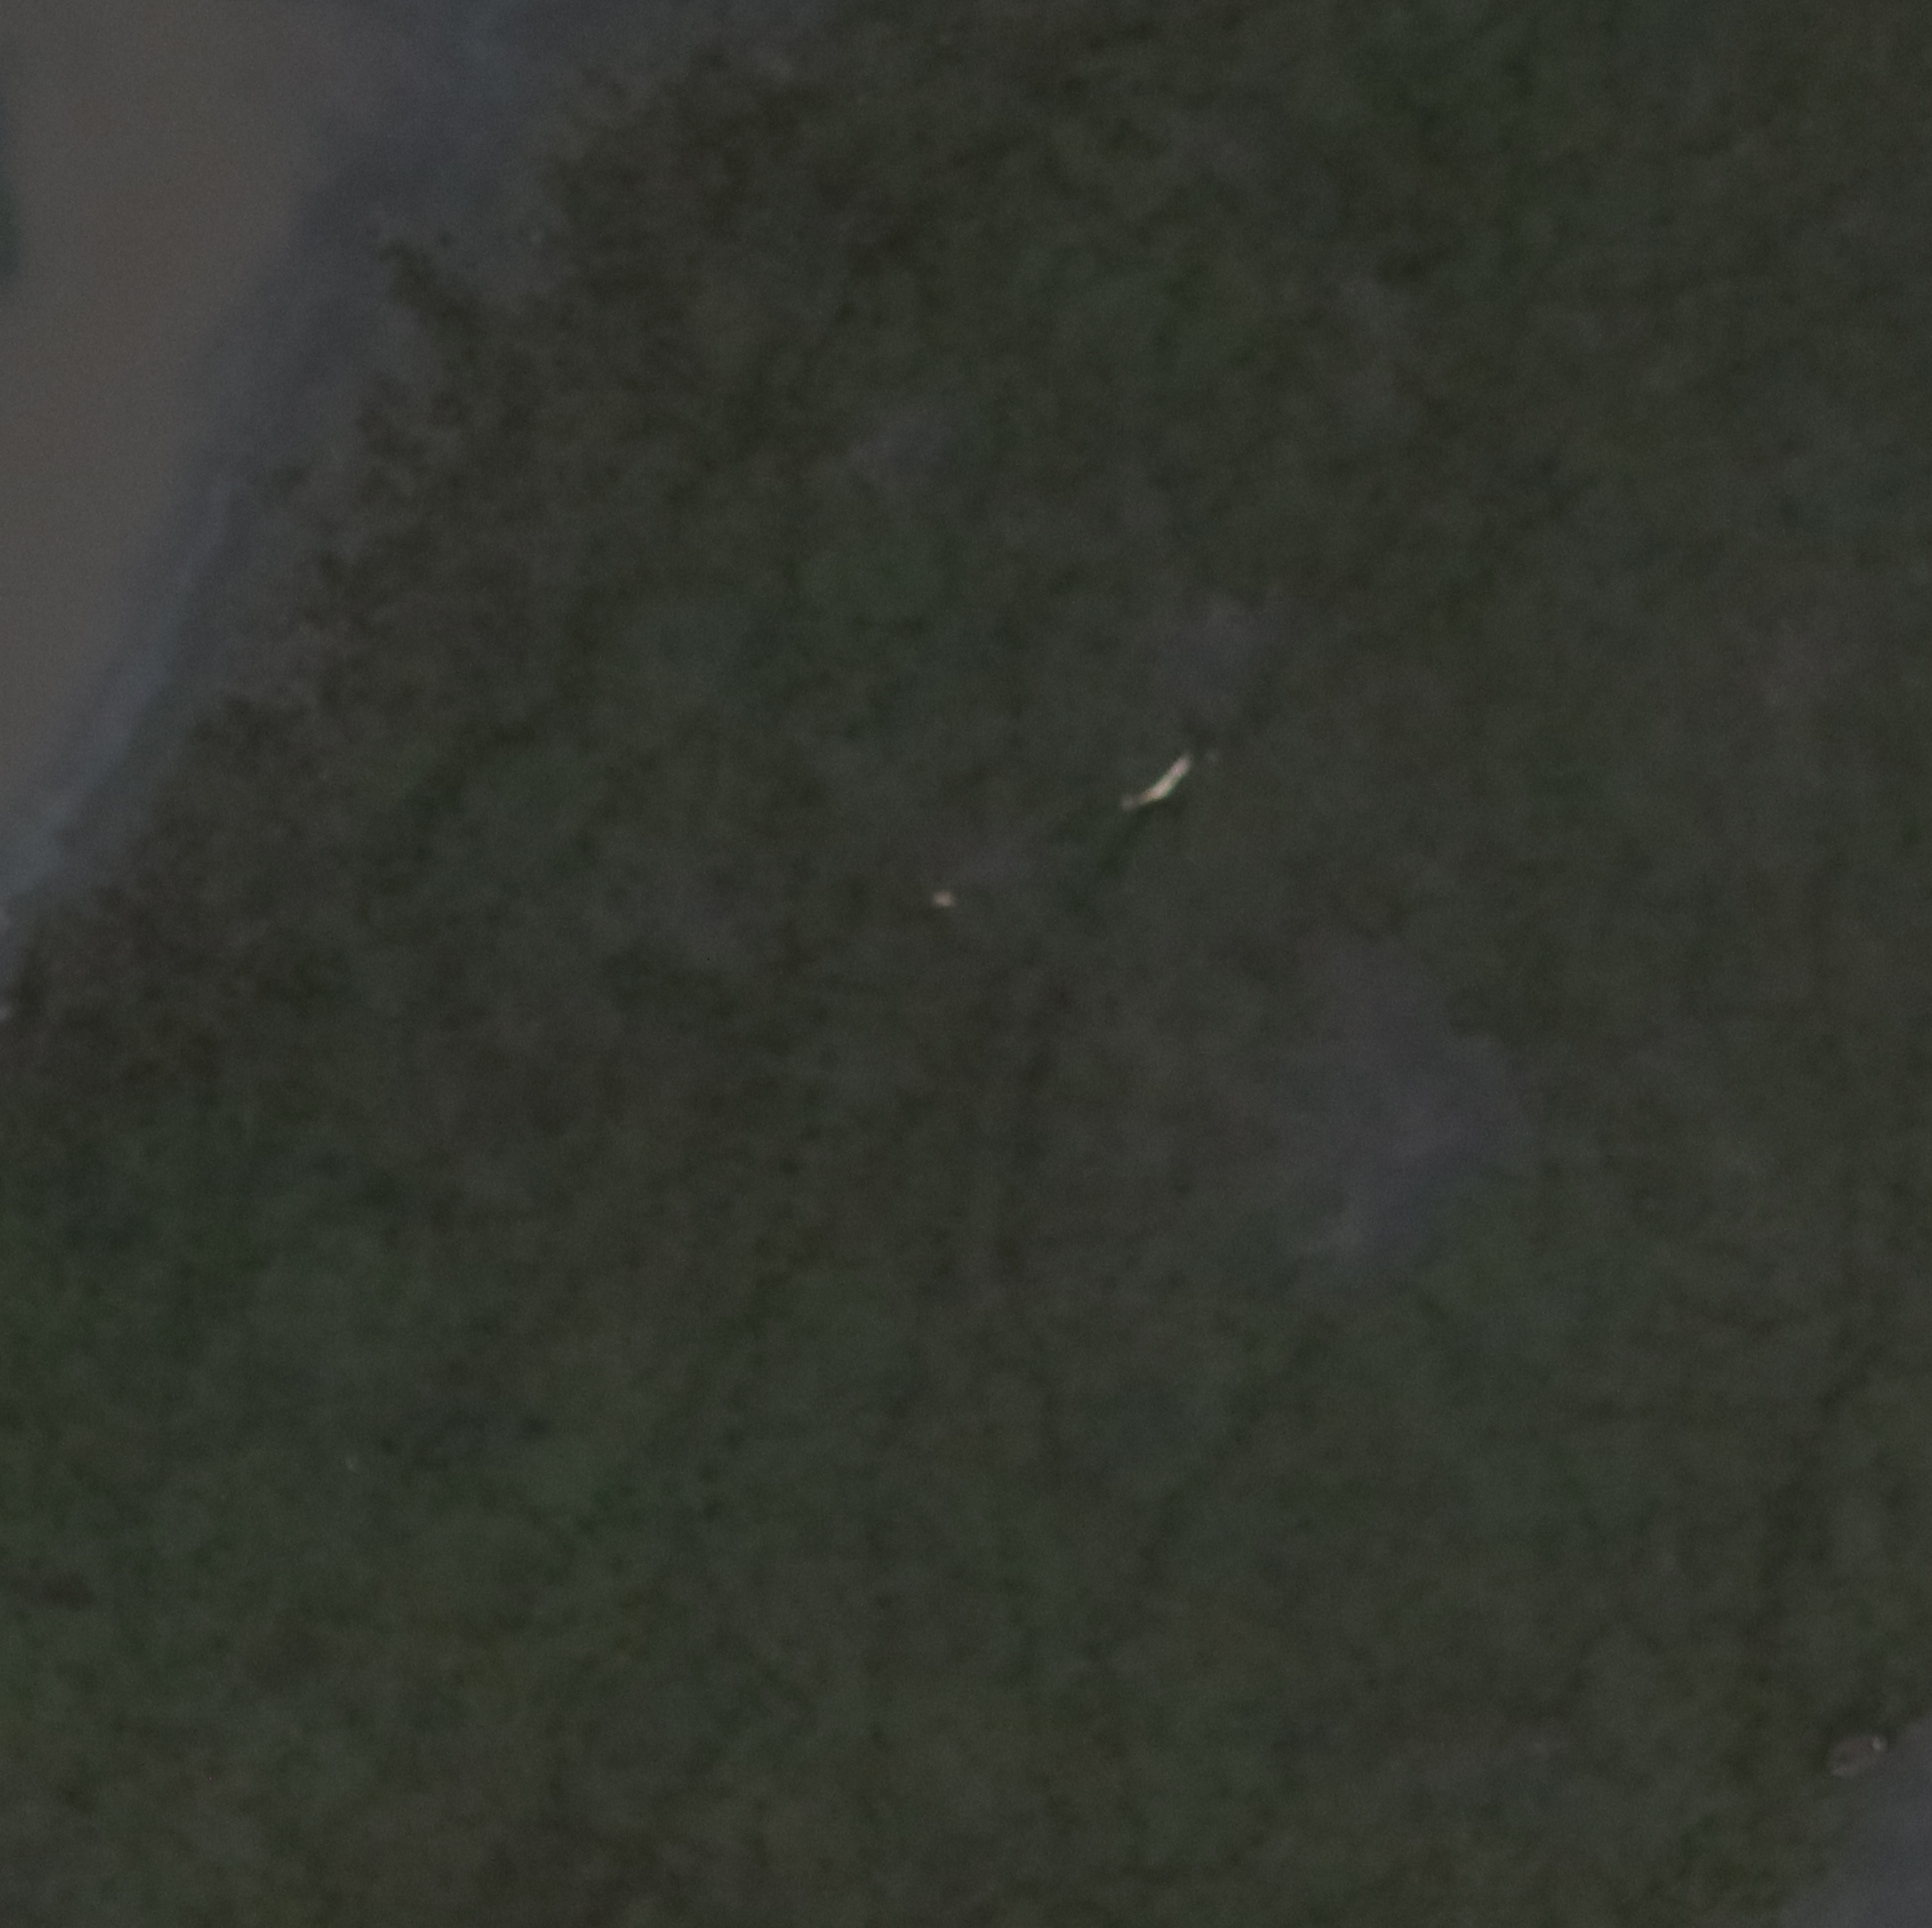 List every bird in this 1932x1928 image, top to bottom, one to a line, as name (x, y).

Canada goose (1861, 1753)